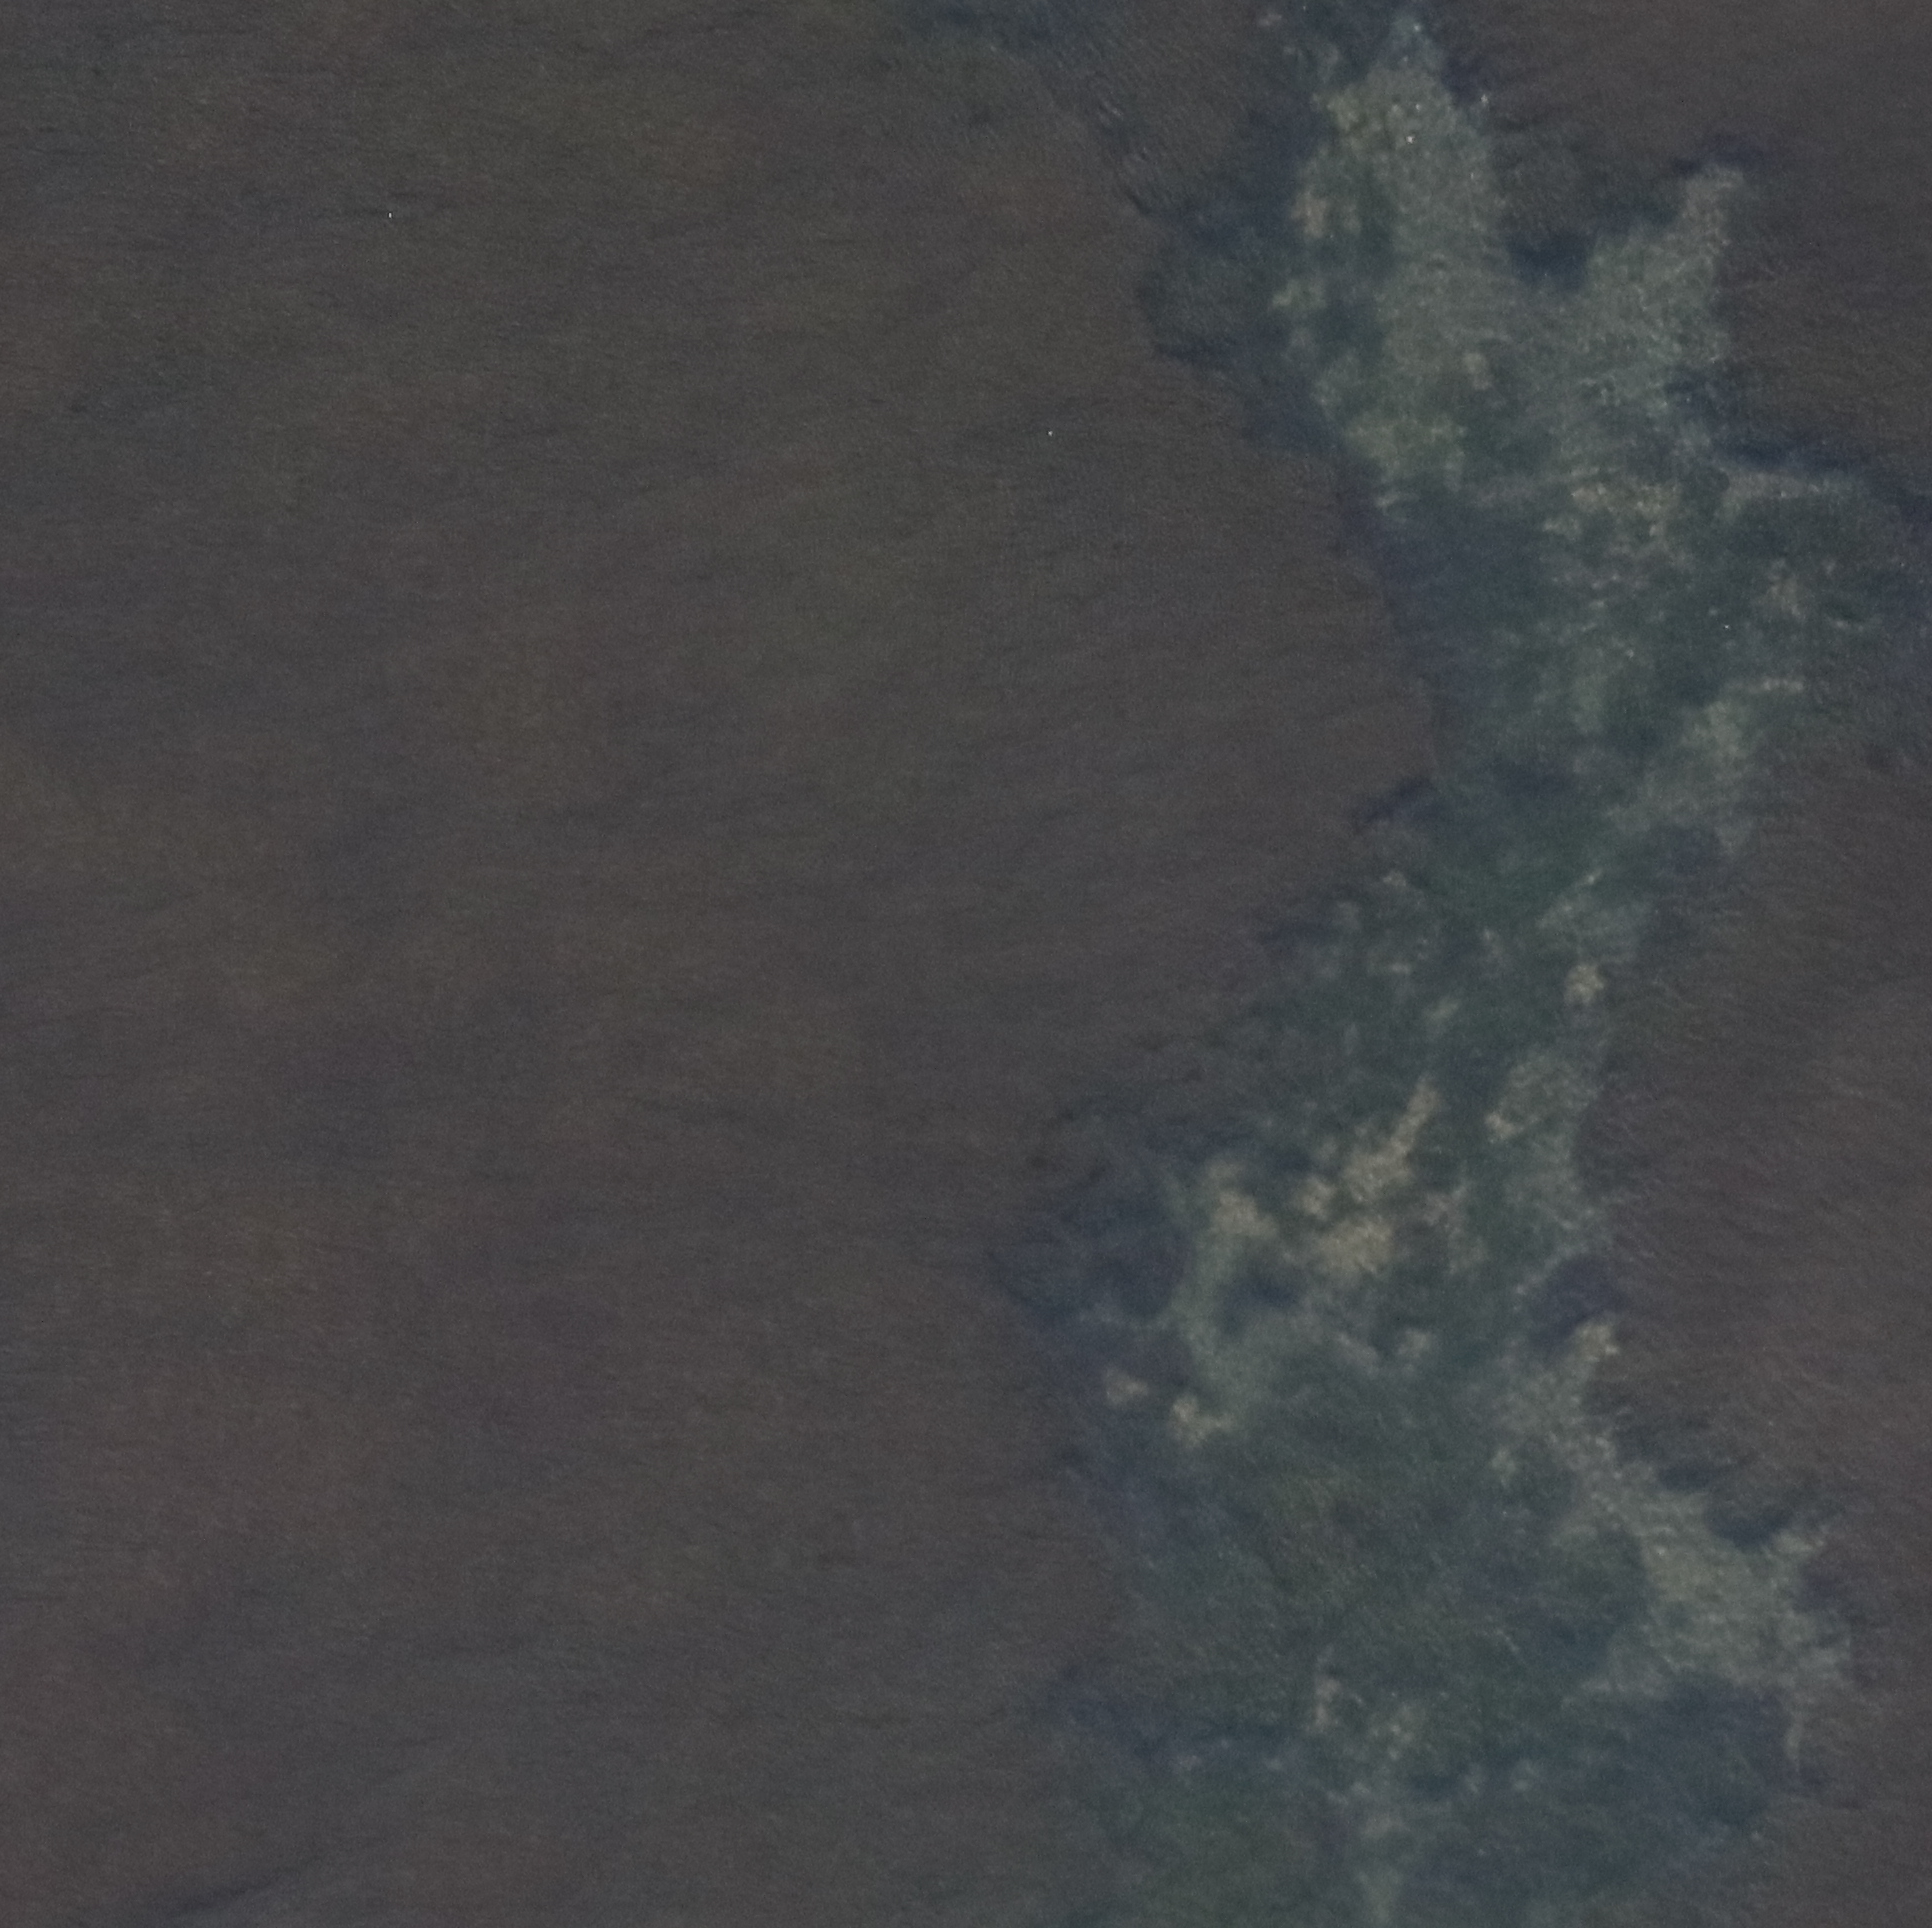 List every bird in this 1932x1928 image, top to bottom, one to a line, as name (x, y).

None